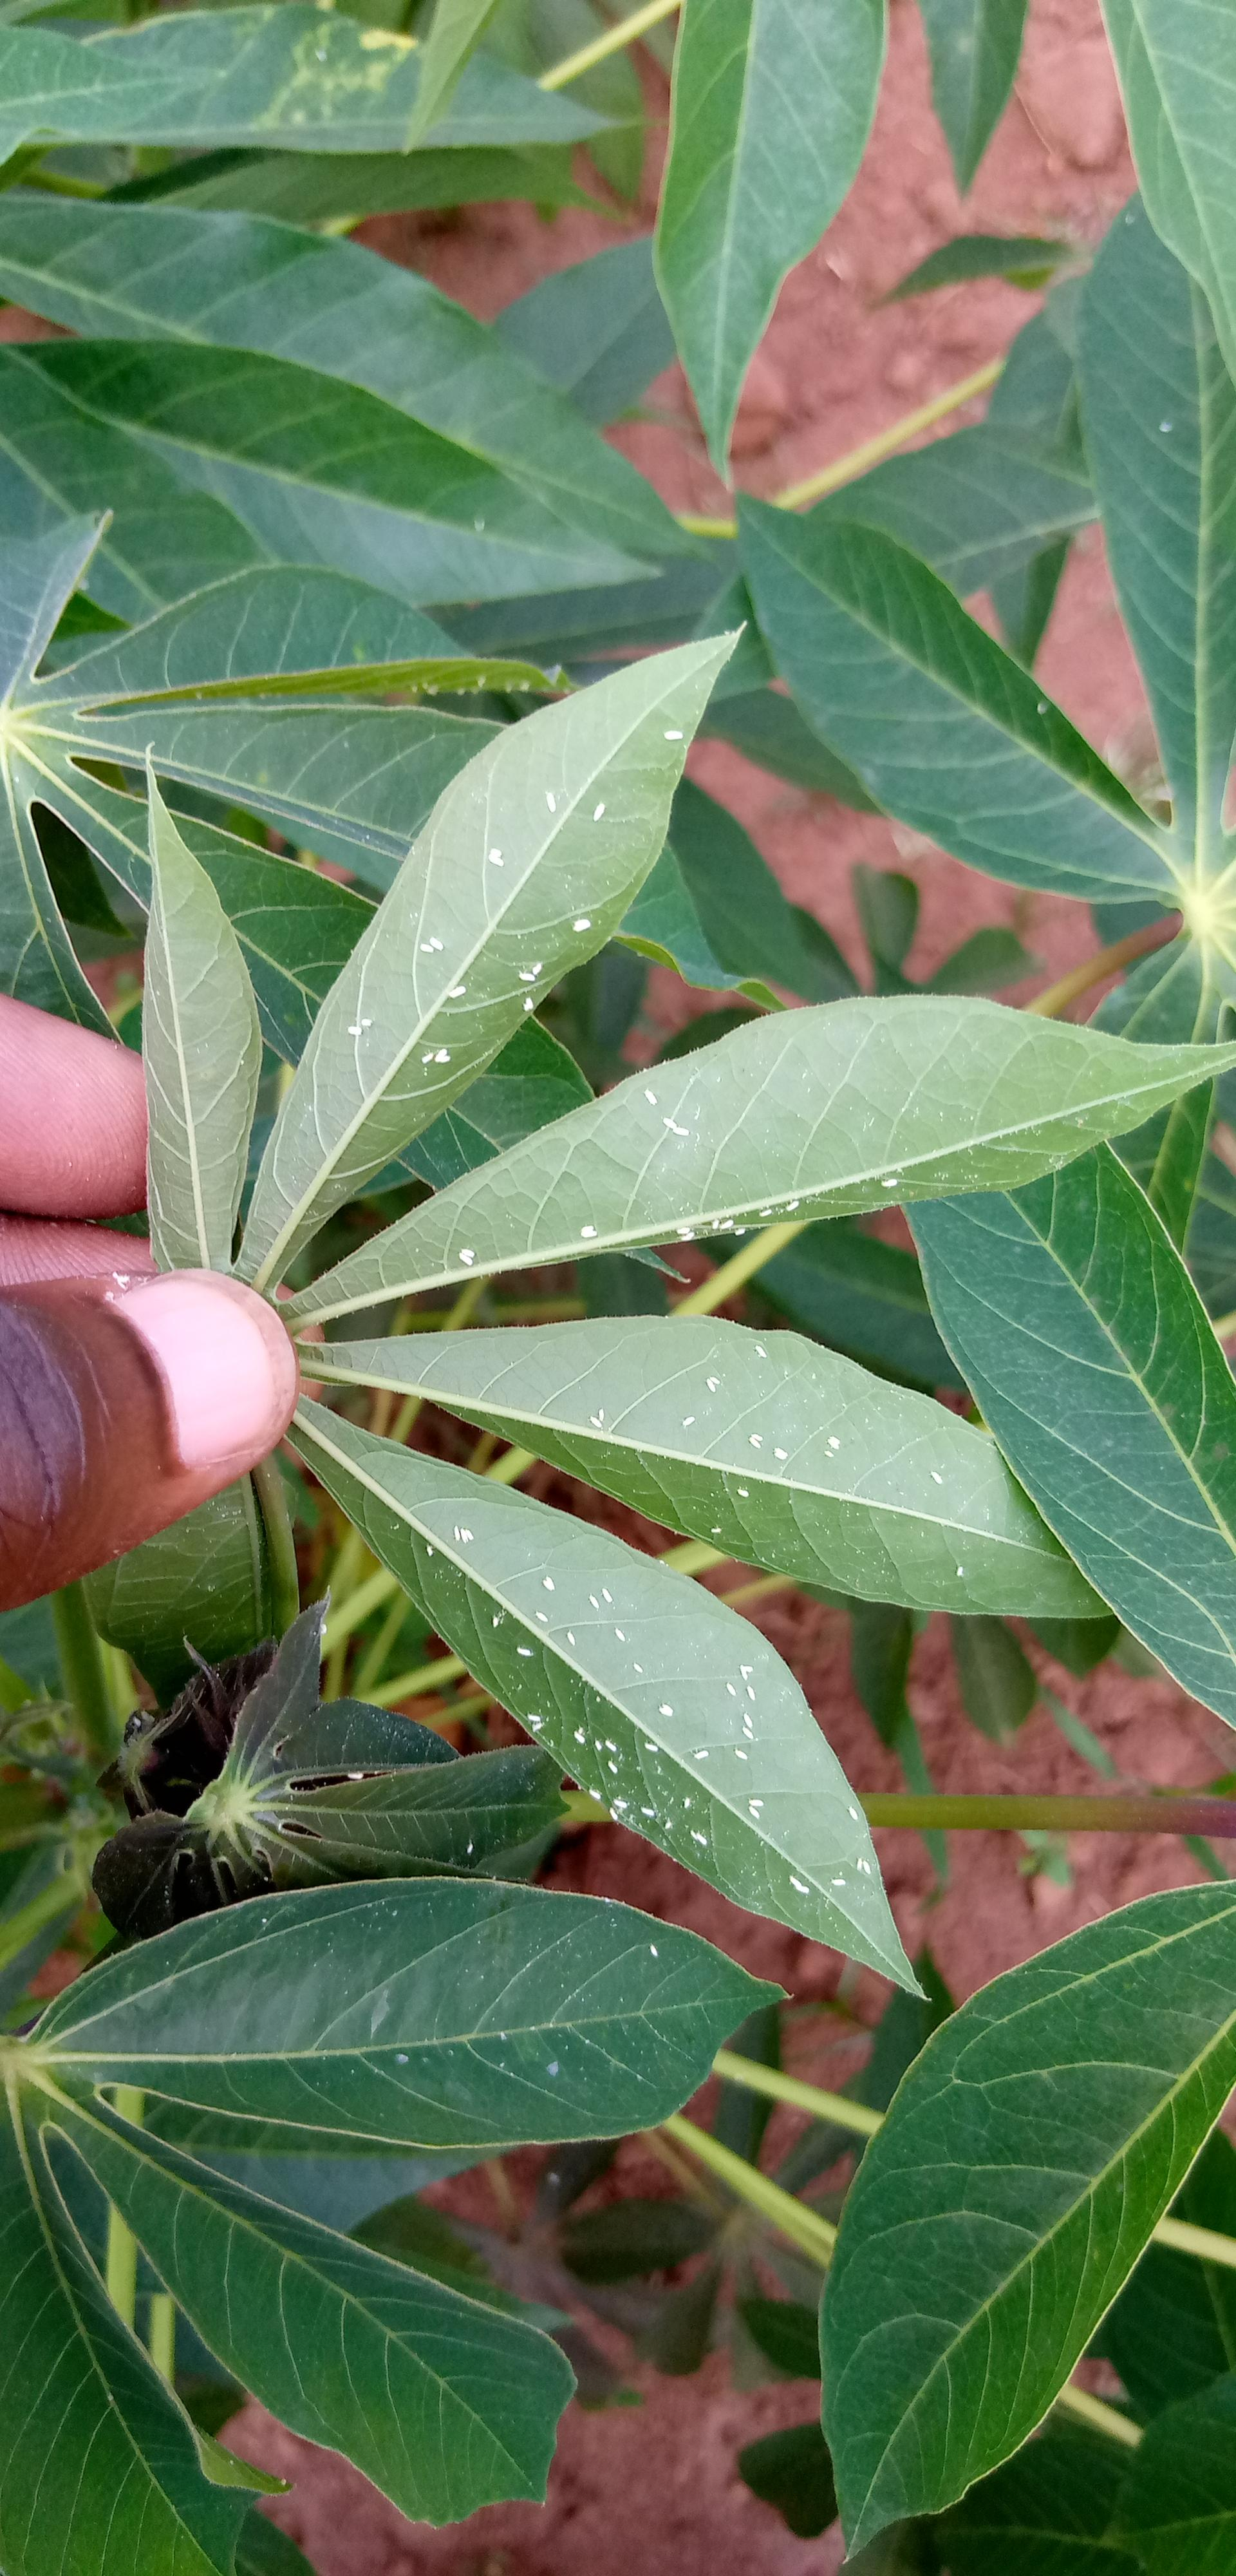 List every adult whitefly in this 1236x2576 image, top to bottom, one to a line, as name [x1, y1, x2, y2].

whitefly [662, 726, 686, 743]
whitefly [543, 790, 559, 813]
whitefly [591, 801, 608, 822]
whitefly [489, 847, 504, 858]
whitefly [487, 854, 505, 869]
whitefly [570, 917, 594, 933]
whitefly [429, 935, 445, 952]
whitefly [419, 942, 435, 954]
whitefly [532, 963, 544, 974]
whitefly [518, 971, 536, 983]
whitefly [447, 983, 467, 999]
whitefly [525, 995, 536, 1011]
whitefly [522, 1001, 529, 1013]
whitefly [360, 1016, 375, 1028]
whitefly [346, 1025, 363, 1037]
whitefly [434, 1046, 452, 1066]
whitefly [420, 1050, 434, 1068]
whitefly [642, 1086, 660, 1106]
whitefly [660, 1116, 679, 1128]
whitefly [671, 1127, 690, 1138]
whitefly [877, 1177, 902, 1190]
whitefly [784, 1198, 800, 1213]
whitefly [757, 1207, 774, 1218]
whitefly [710, 1216, 720, 1230]
whitefly [720, 1218, 736, 1231]
whitefly [579, 1224, 595, 1231]
whitefly [675, 1226, 691, 1234]
whitefly [734, 1227, 747, 1237]
whitefly [582, 1231, 599, 1238]
whitefly [681, 1231, 695, 1244]
whitefly [459, 1247, 475, 1257]
whitefly [458, 1252, 473, 1267]
whitefly [111, 1267, 132, 1291]
whitefly [754, 1343, 769, 1359]
whitefly [707, 1375, 722, 1386]
whitefly [705, 1376, 716, 1393]
whitefly [597, 1406, 606, 1422]
whitefly [589, 1414, 603, 1429]
whitefly [680, 1414, 697, 1427]
whitefly [749, 1432, 763, 1441]
whitefly [829, 1435, 841, 1444]
whitefly [747, 1437, 762, 1450]
whitefly [827, 1438, 840, 1450]
whitefly [774, 1447, 789, 1457]
whitefly [822, 1448, 834, 1459]
whitefly [774, 1452, 787, 1461]
whitefly [928, 1469, 944, 1485]
whitefly [735, 1486, 750, 1499]
whitefly [452, 1522, 462, 1541]
whitefly [709, 1524, 723, 1535]
whitefly [459, 1526, 468, 1544]
whitefly [465, 1527, 477, 1543]
whitefly [424, 1544, 438, 1558]
whitefly [953, 1561, 967, 1579]
whitefly [540, 1575, 557, 1591]
whitefly [601, 1586, 614, 1604]
whitefly [587, 1593, 601, 1611]
whitefly [533, 1609, 549, 1623]
whitefly [490, 1613, 503, 1629]
whitefly [613, 1626, 627, 1642]
whitefly [565, 1630, 577, 1648]
whitefly [515, 1645, 532, 1657]
whitefly [632, 1660, 646, 1675]
whitefly [739, 1661, 756, 1681]
whitefly [724, 1680, 737, 1698]
whitefly [745, 1684, 756, 1702]
whitefly [658, 1701, 675, 1718]
whitefly [743, 1711, 755, 1728]
whitefly [526, 1712, 542, 1722]
whitefly [532, 1721, 544, 1733]
whitefly [741, 1724, 755, 1740]
whitefly [572, 1730, 586, 1744]
whitefly [594, 1738, 603, 1752]
whitefly [604, 1739, 618, 1754]
whitefly [642, 1741, 660, 1753]
whitefly [689, 1747, 711, 1761]
whitefly [733, 1747, 749, 1762]
whitefly [606, 1758, 619, 1776]
whitefly [346, 1772, 364, 1781]
whitefly [586, 1787, 602, 1801]
whitefly [682, 1794, 693, 1812]
whitefly [612, 1797, 628, 1810]
whitefly [747, 1797, 765, 1807]
whitefly [848, 1804, 861, 1822]
whitefly [747, 1804, 762, 1820]
whitefly [638, 1805, 656, 1817]
whitefly [607, 1806, 619, 1822]
whitefly [663, 1819, 673, 1832]
whitefly [688, 1828, 696, 1842]
whitefly [696, 1832, 709, 1846]
whitefly [465, 1841, 474, 1855]
whitefly [856, 1856, 863, 1875]
whitefly [863, 1859, 873, 1876]
whitefly [789, 1875, 803, 1886]
whitefly [829, 1876, 847, 1887]
whitefly [794, 1884, 810, 1895]
whitefly [649, 1942, 660, 1958]